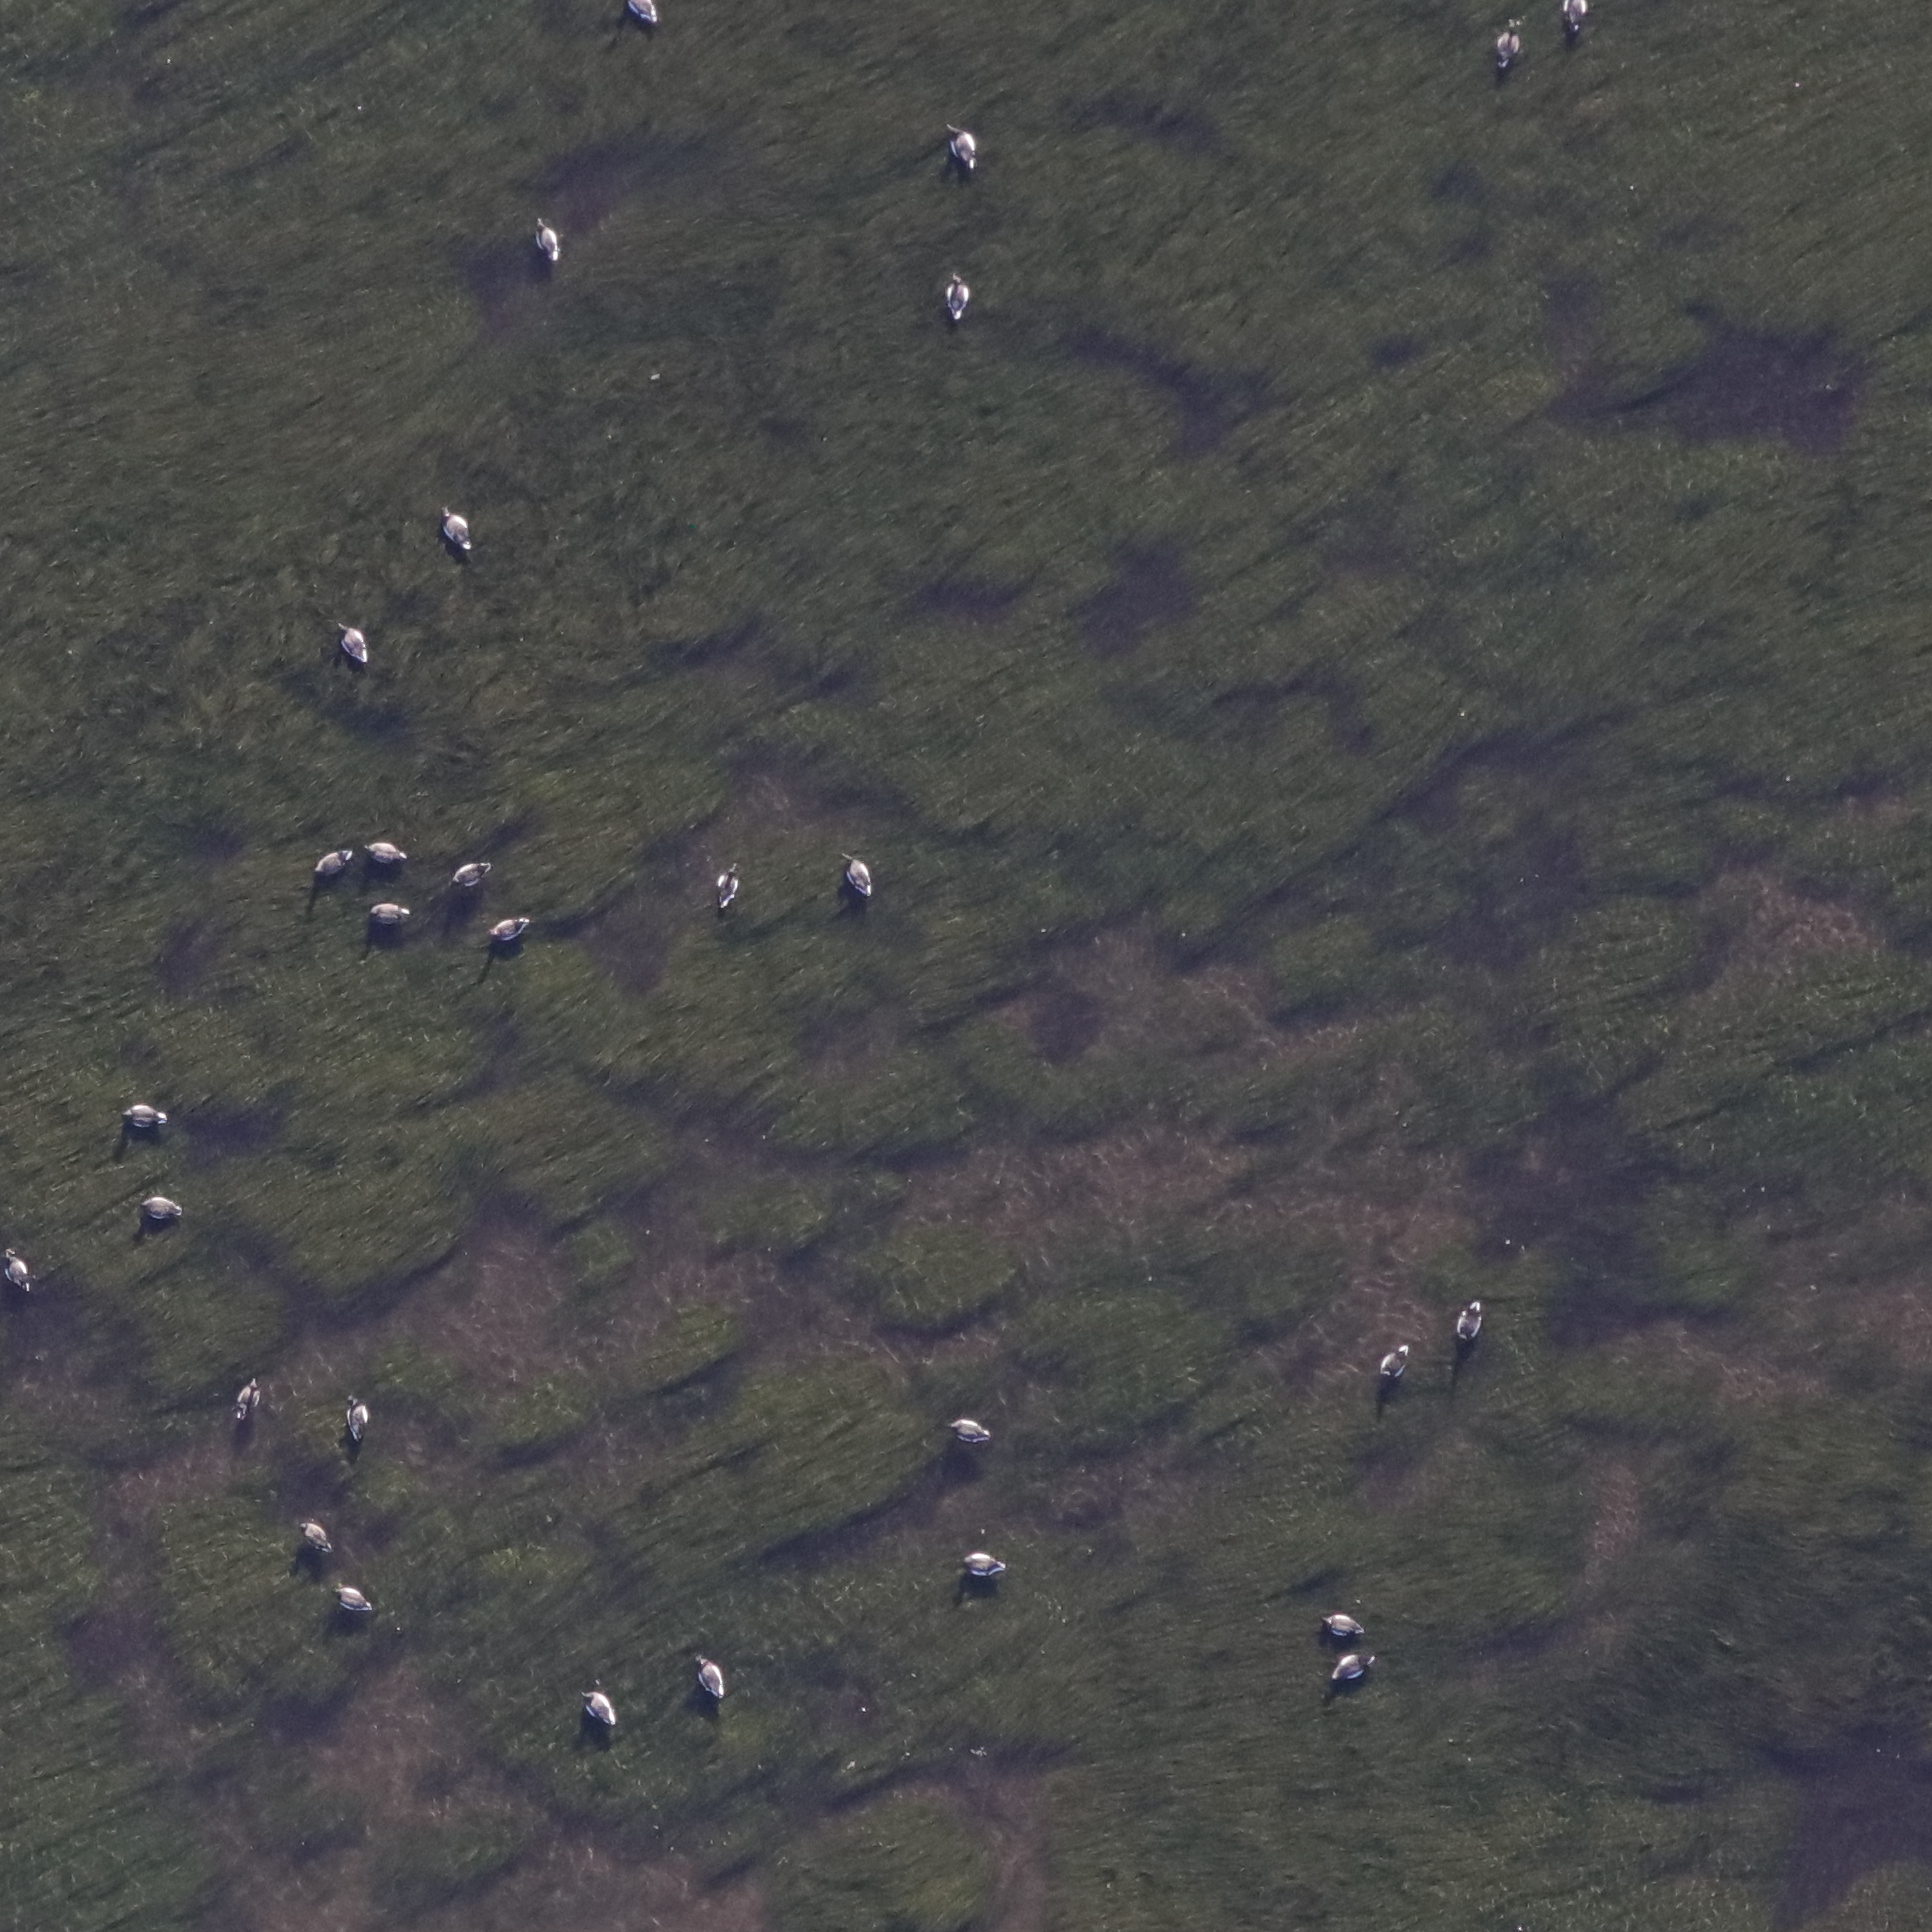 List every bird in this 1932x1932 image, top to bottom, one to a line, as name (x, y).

brant (640, 2)
brant (1575, 5)
brant (1509, 44)
brant (963, 146)
brant (545, 239)
brant (957, 295)
brant (456, 529)
brant (353, 643)
brant (386, 852)
brant (333, 864)
brant (469, 874)
brant (857, 874)
brant (727, 888)
brant (388, 912)
brant (506, 929)
brant (143, 1116)
brant (160, 1207)
brant (15, 1269)
brant (1470, 1324)
brant (1395, 1364)
brant (247, 1399)
brant (357, 1418)
brant (969, 1430)
brant (317, 1535)
brant (981, 1564)
brant (351, 1599)
brant (1340, 1624)
brant (1351, 1666)
brant (710, 1677)
brant (599, 1707)